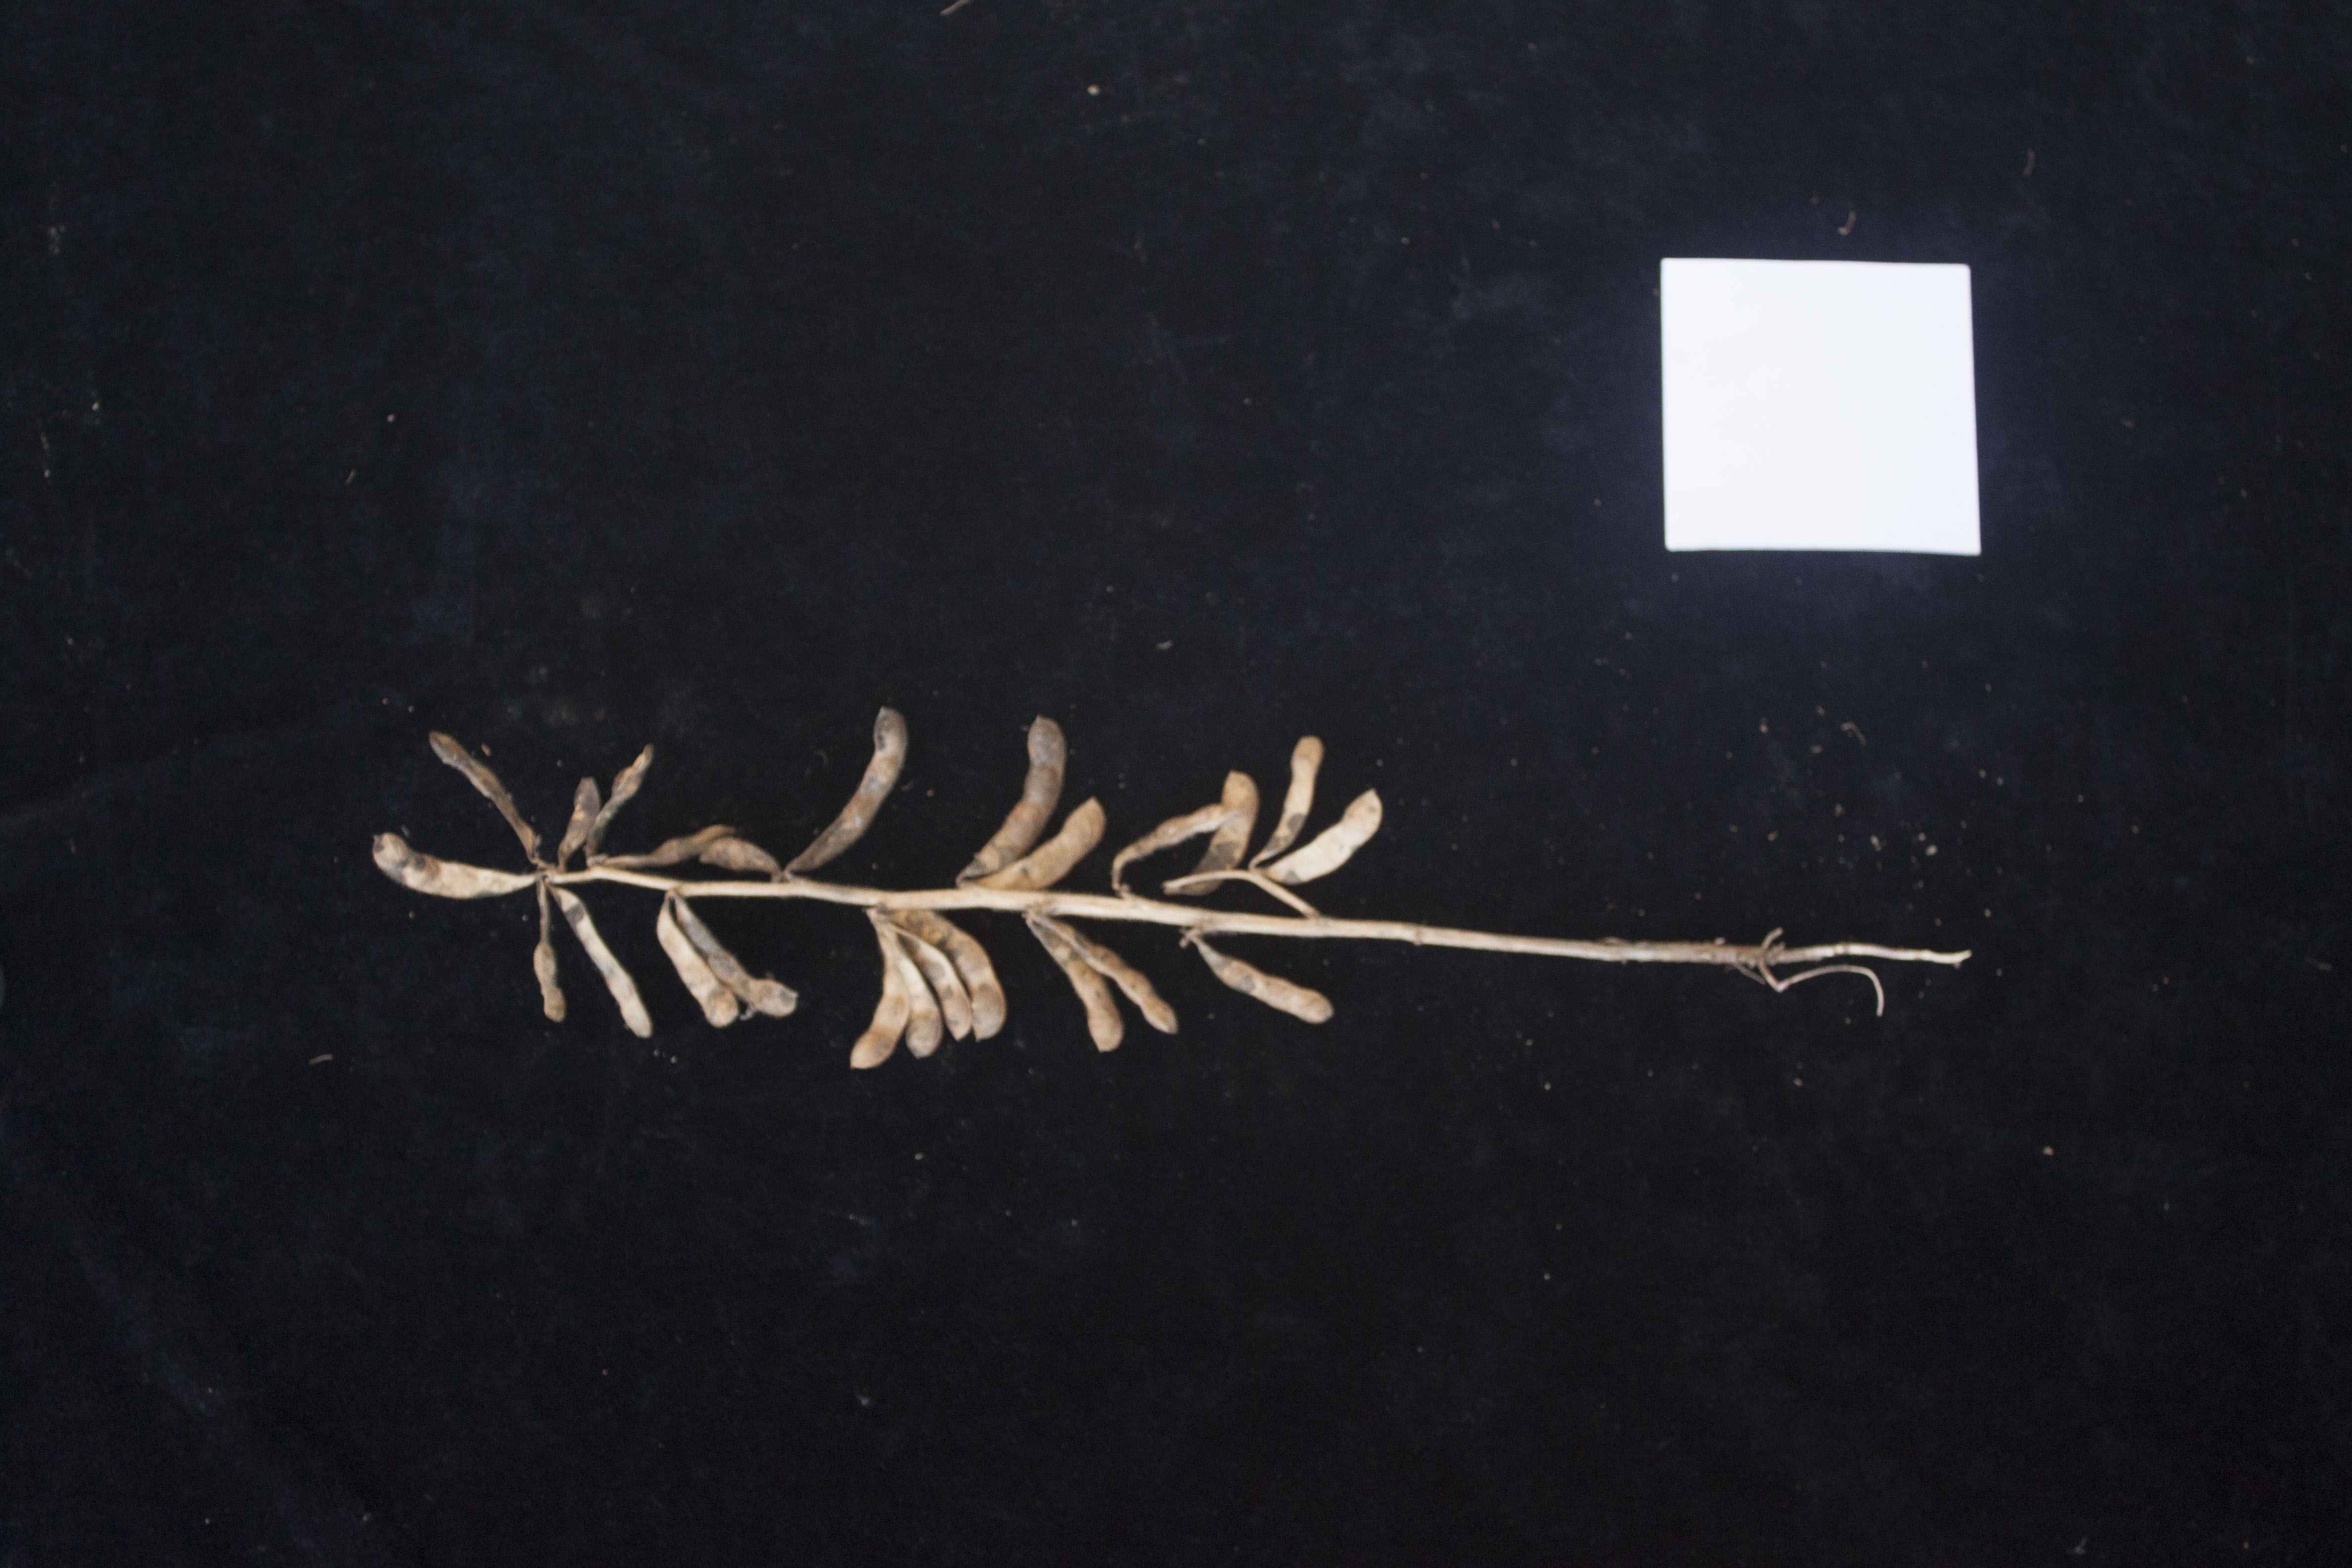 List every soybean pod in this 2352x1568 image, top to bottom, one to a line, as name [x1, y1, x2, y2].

soybean pod [787, 709, 906, 870]
soybean pod [963, 719, 1064, 876]
soybean pod [430, 733, 534, 858]
soybean pod [1253, 738, 1322, 865]
soybean pod [586, 744, 651, 858]
soybean pod [1176, 774, 1257, 896]
soybean pod [559, 779, 597, 862]
soybean pod [1259, 791, 1382, 884]
soybean pod [975, 801, 1103, 892]
soybean pod [1113, 805, 1236, 884]
soybean pod [600, 827, 734, 867]
soybean pod [375, 834, 535, 898]
soybean pod [699, 839, 778, 875]
soybean pod [549, 890, 650, 1037]
soybean pod [677, 897, 797, 1015]
soybean pod [657, 901, 737, 1025]
soybean pod [866, 911, 944, 1060]
soybean pod [883, 912, 1004, 1042]
soybean pod [1036, 918, 1176, 1034]
soybean pod [850, 926, 910, 1069]
soybean pod [1029, 926, 1121, 1053]
soybean pod [535, 934, 565, 1022]
soybean pod [901, 934, 972, 1039]
soybean pod [1196, 939, 1333, 1023]